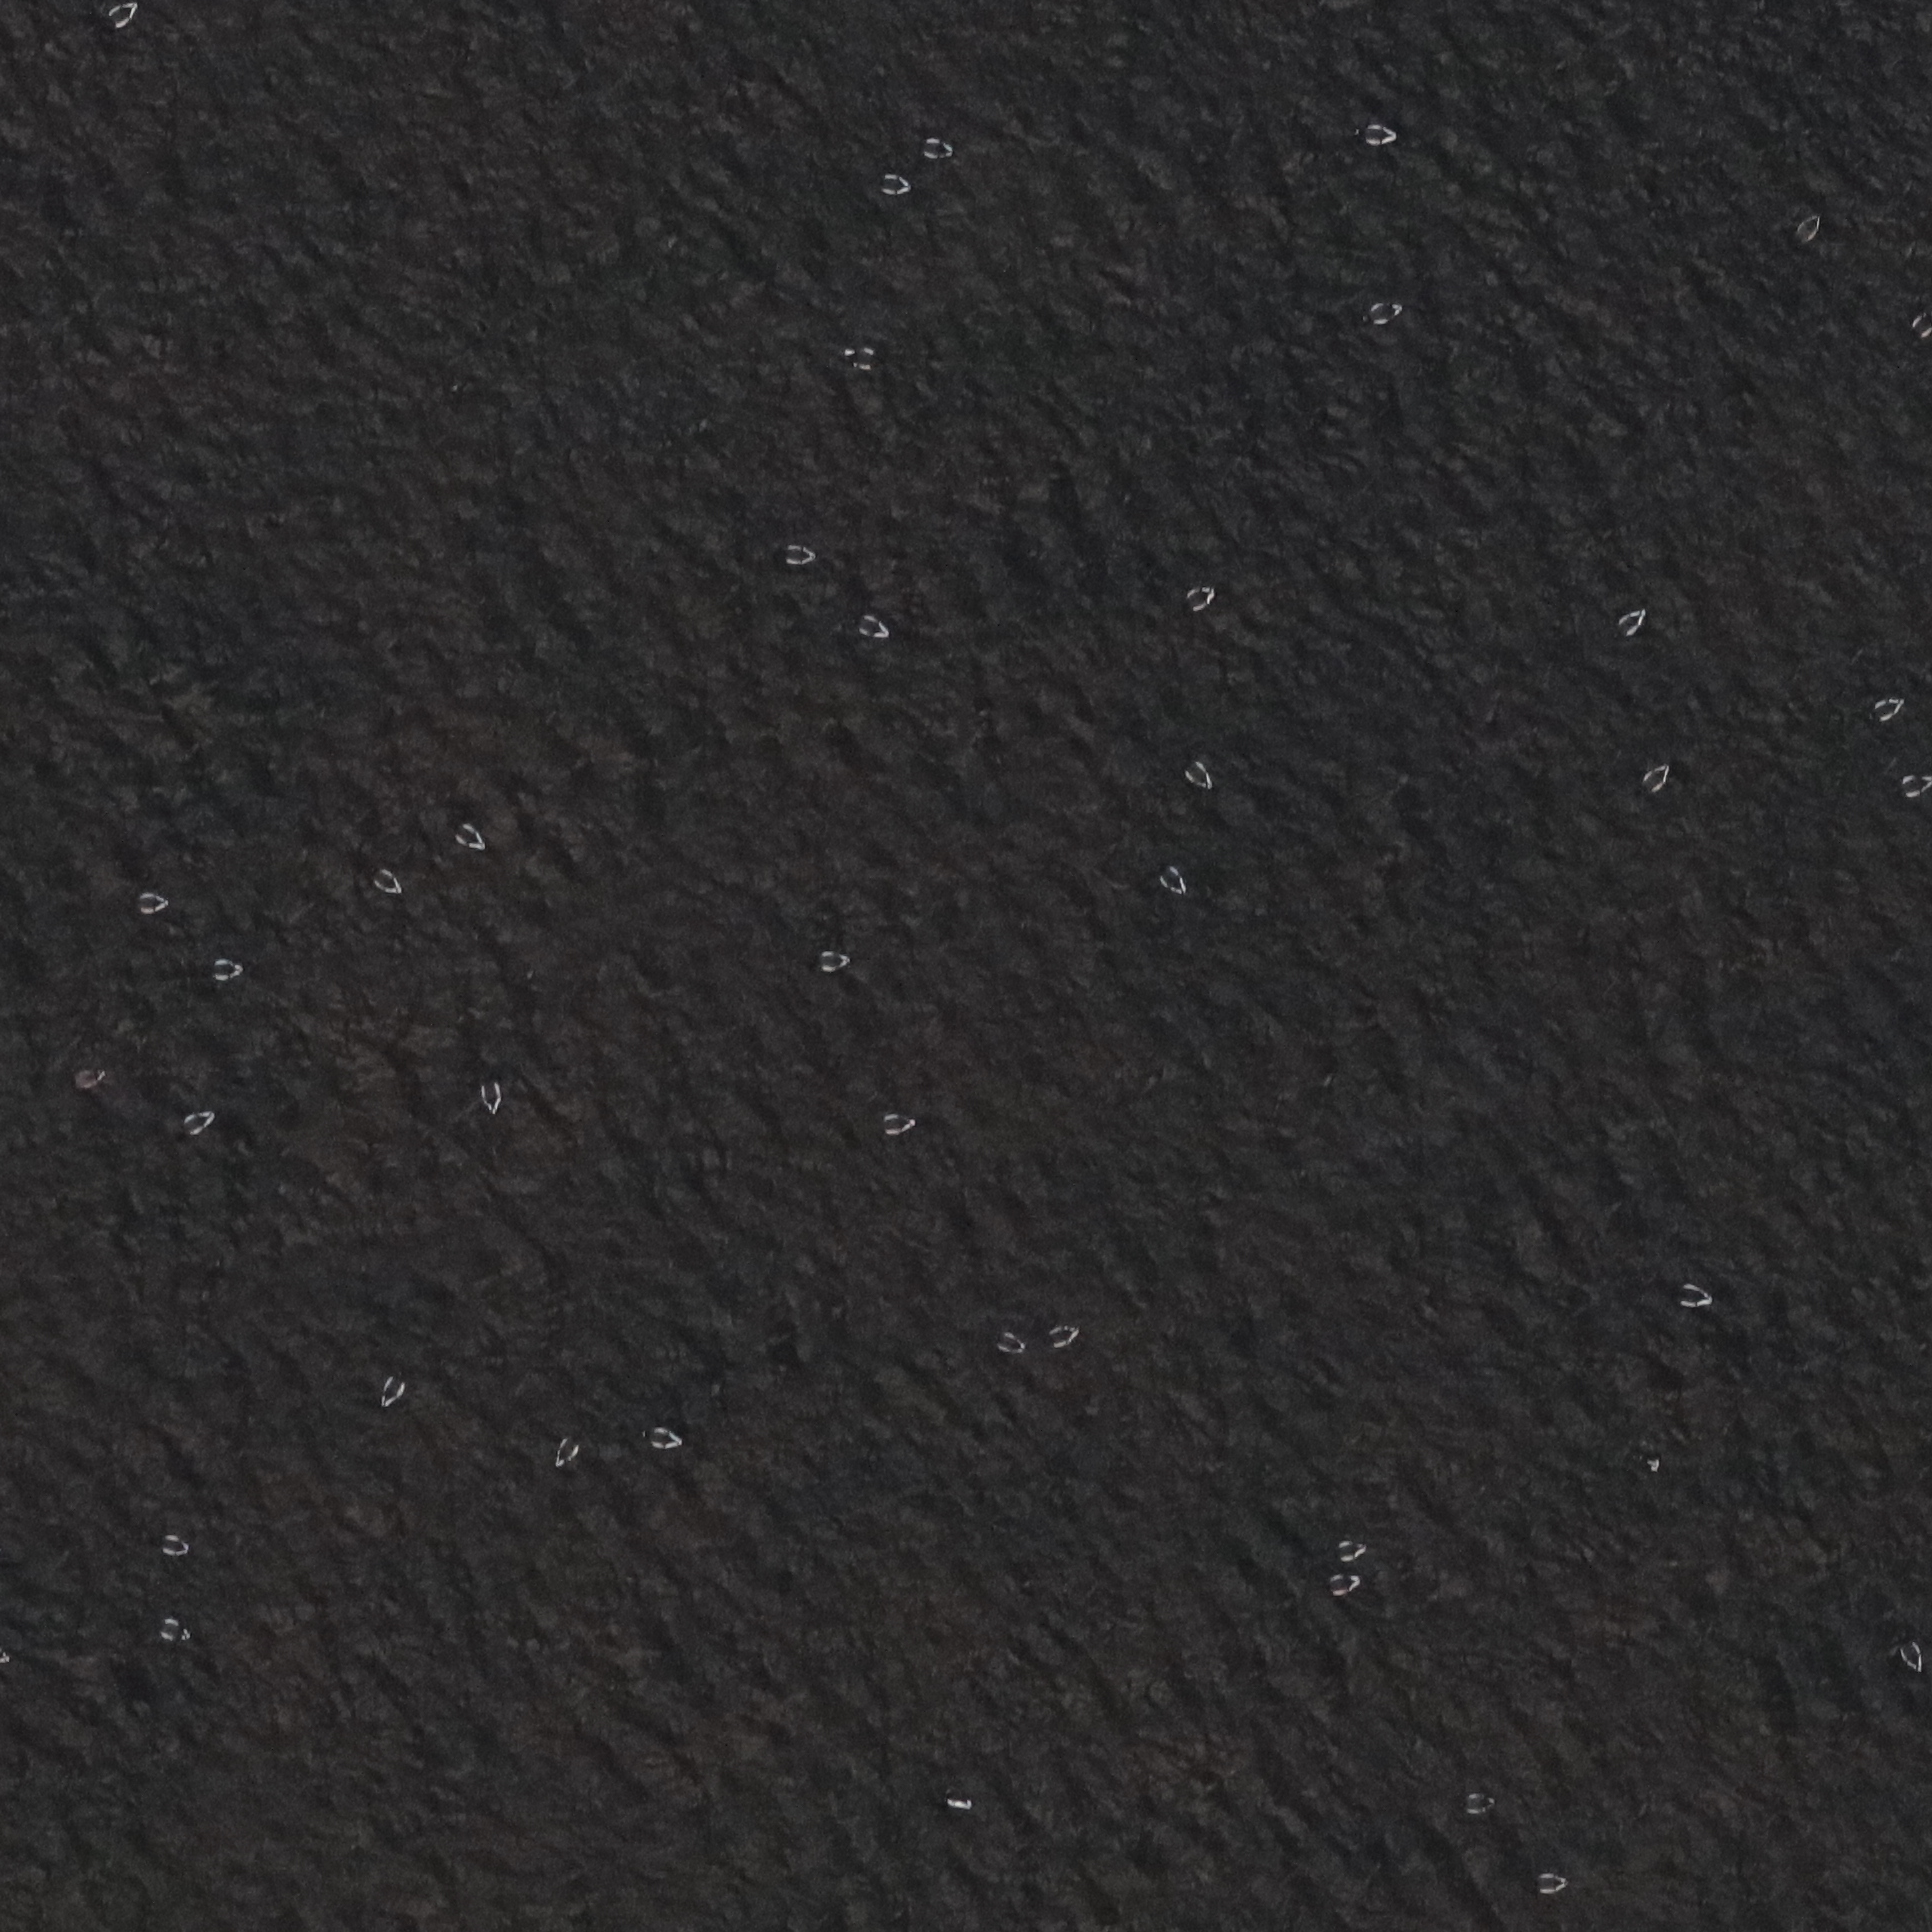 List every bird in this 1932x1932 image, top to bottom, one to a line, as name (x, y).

brant (121, 15)
brant (1374, 133)
brant (935, 149)
brant (892, 183)
brant (1809, 230)
brant (1383, 314)
brant (1926, 323)
brant (862, 359)
brant (798, 554)
brant (1198, 598)
brant (1630, 623)
brant (869, 626)
brant (1886, 709)
brant (1199, 775)
brant (1654, 780)
brant (1915, 784)
brant (468, 836)
brant (1172, 878)
brant (384, 882)
brant (150, 902)
brant (833, 961)
brant (225, 969)
brant (89, 1077)
brant (491, 1094)
brant (195, 1124)
brant (896, 1124)
brant (1691, 1295)
brant (1063, 1335)
brant (1010, 1342)
brant (393, 1389)
brant (659, 1437)
brant (567, 1451)
brant (1651, 1464)
brant (173, 1546)
brant (1349, 1550)
brant (1343, 1585)
brant (173, 1631)
brant (1911, 1654)
brant (954, 1801)
brant (1478, 1803)
brant (1550, 1883)